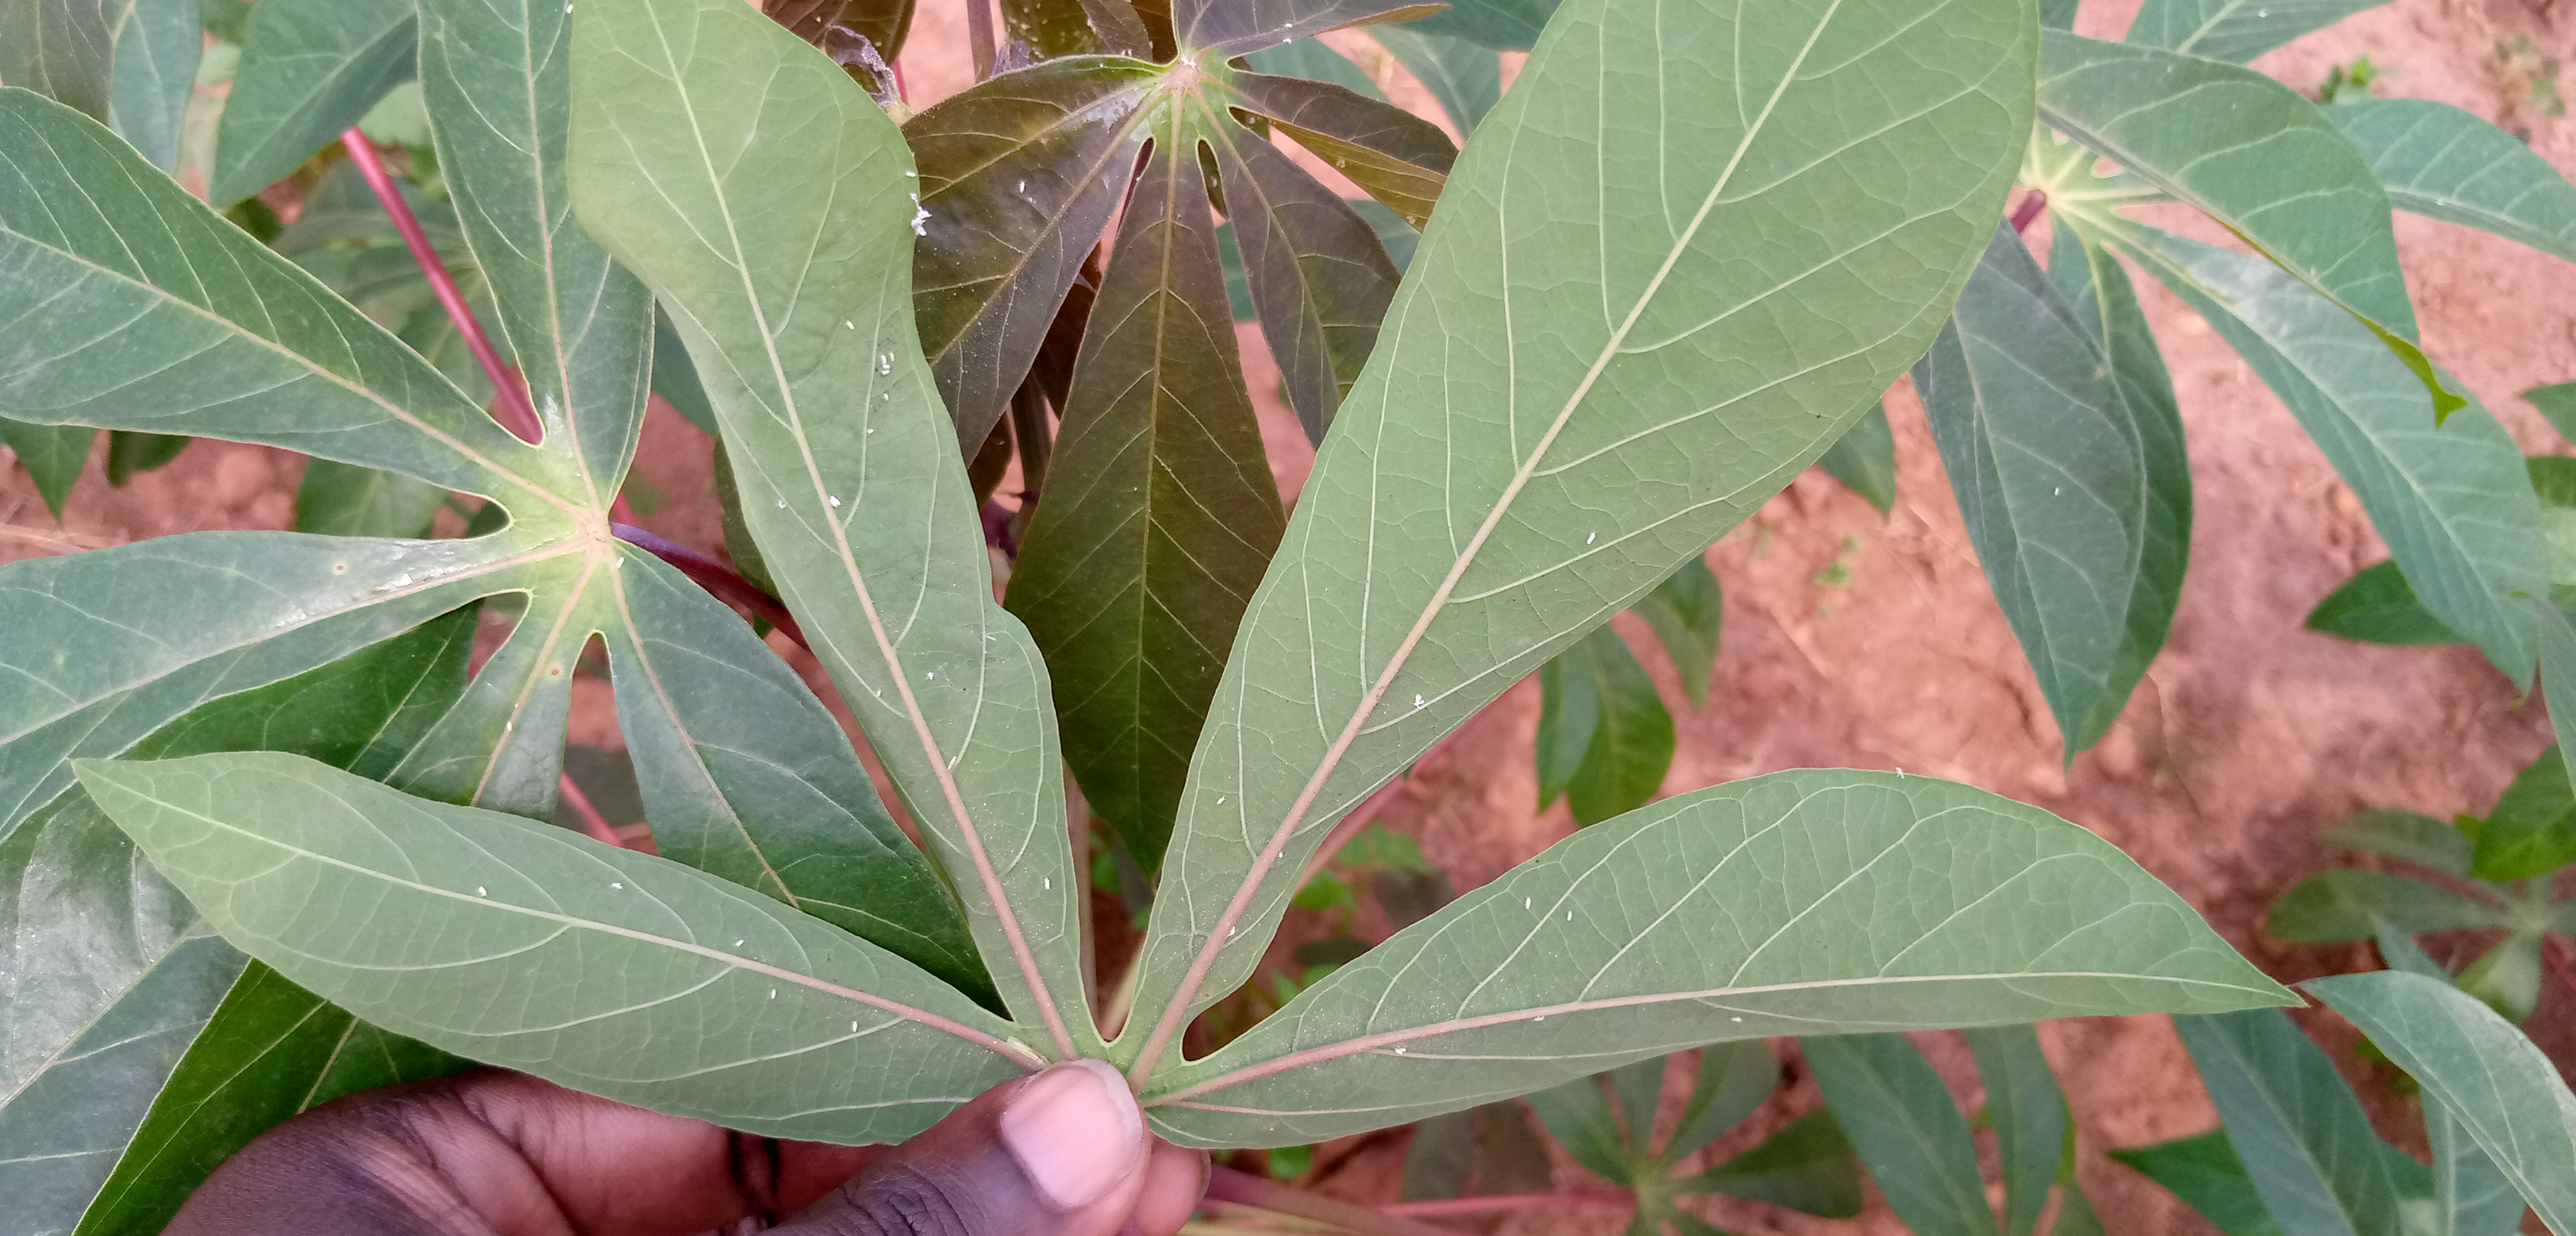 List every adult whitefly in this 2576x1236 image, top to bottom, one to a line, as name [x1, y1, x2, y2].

whitefly [840, 312, 851, 326]
whitefly [873, 346, 895, 378]
whitefly [870, 348, 899, 383]
whitefly [877, 386, 895, 406]
whitefly [862, 424, 887, 445]
whitefly [819, 487, 848, 507]
whitefly [1569, 525, 1613, 551]
whitefly [924, 666, 943, 681]
whitefly [866, 679, 898, 706]
whitefly [1399, 682, 1434, 720]
whitefly [1207, 784, 1231, 810]
whitefly [1268, 848, 1288, 868]
whitefly [462, 865, 500, 905]
whitefly [601, 872, 635, 895]
whitefly [1035, 873, 1061, 898]
whitefly [1519, 893, 1536, 913]
whitefly [1561, 900, 1576, 924]
whitefly [1220, 917, 1245, 946]
whitefly [732, 934, 746, 950]
whitefly [762, 983, 787, 1007]
whitefly [1521, 1004, 1555, 1030]
whitefly [1723, 1004, 1754, 1037]
whitefly [847, 1015, 867, 1038]
whitefly [1391, 1033, 1417, 1063]